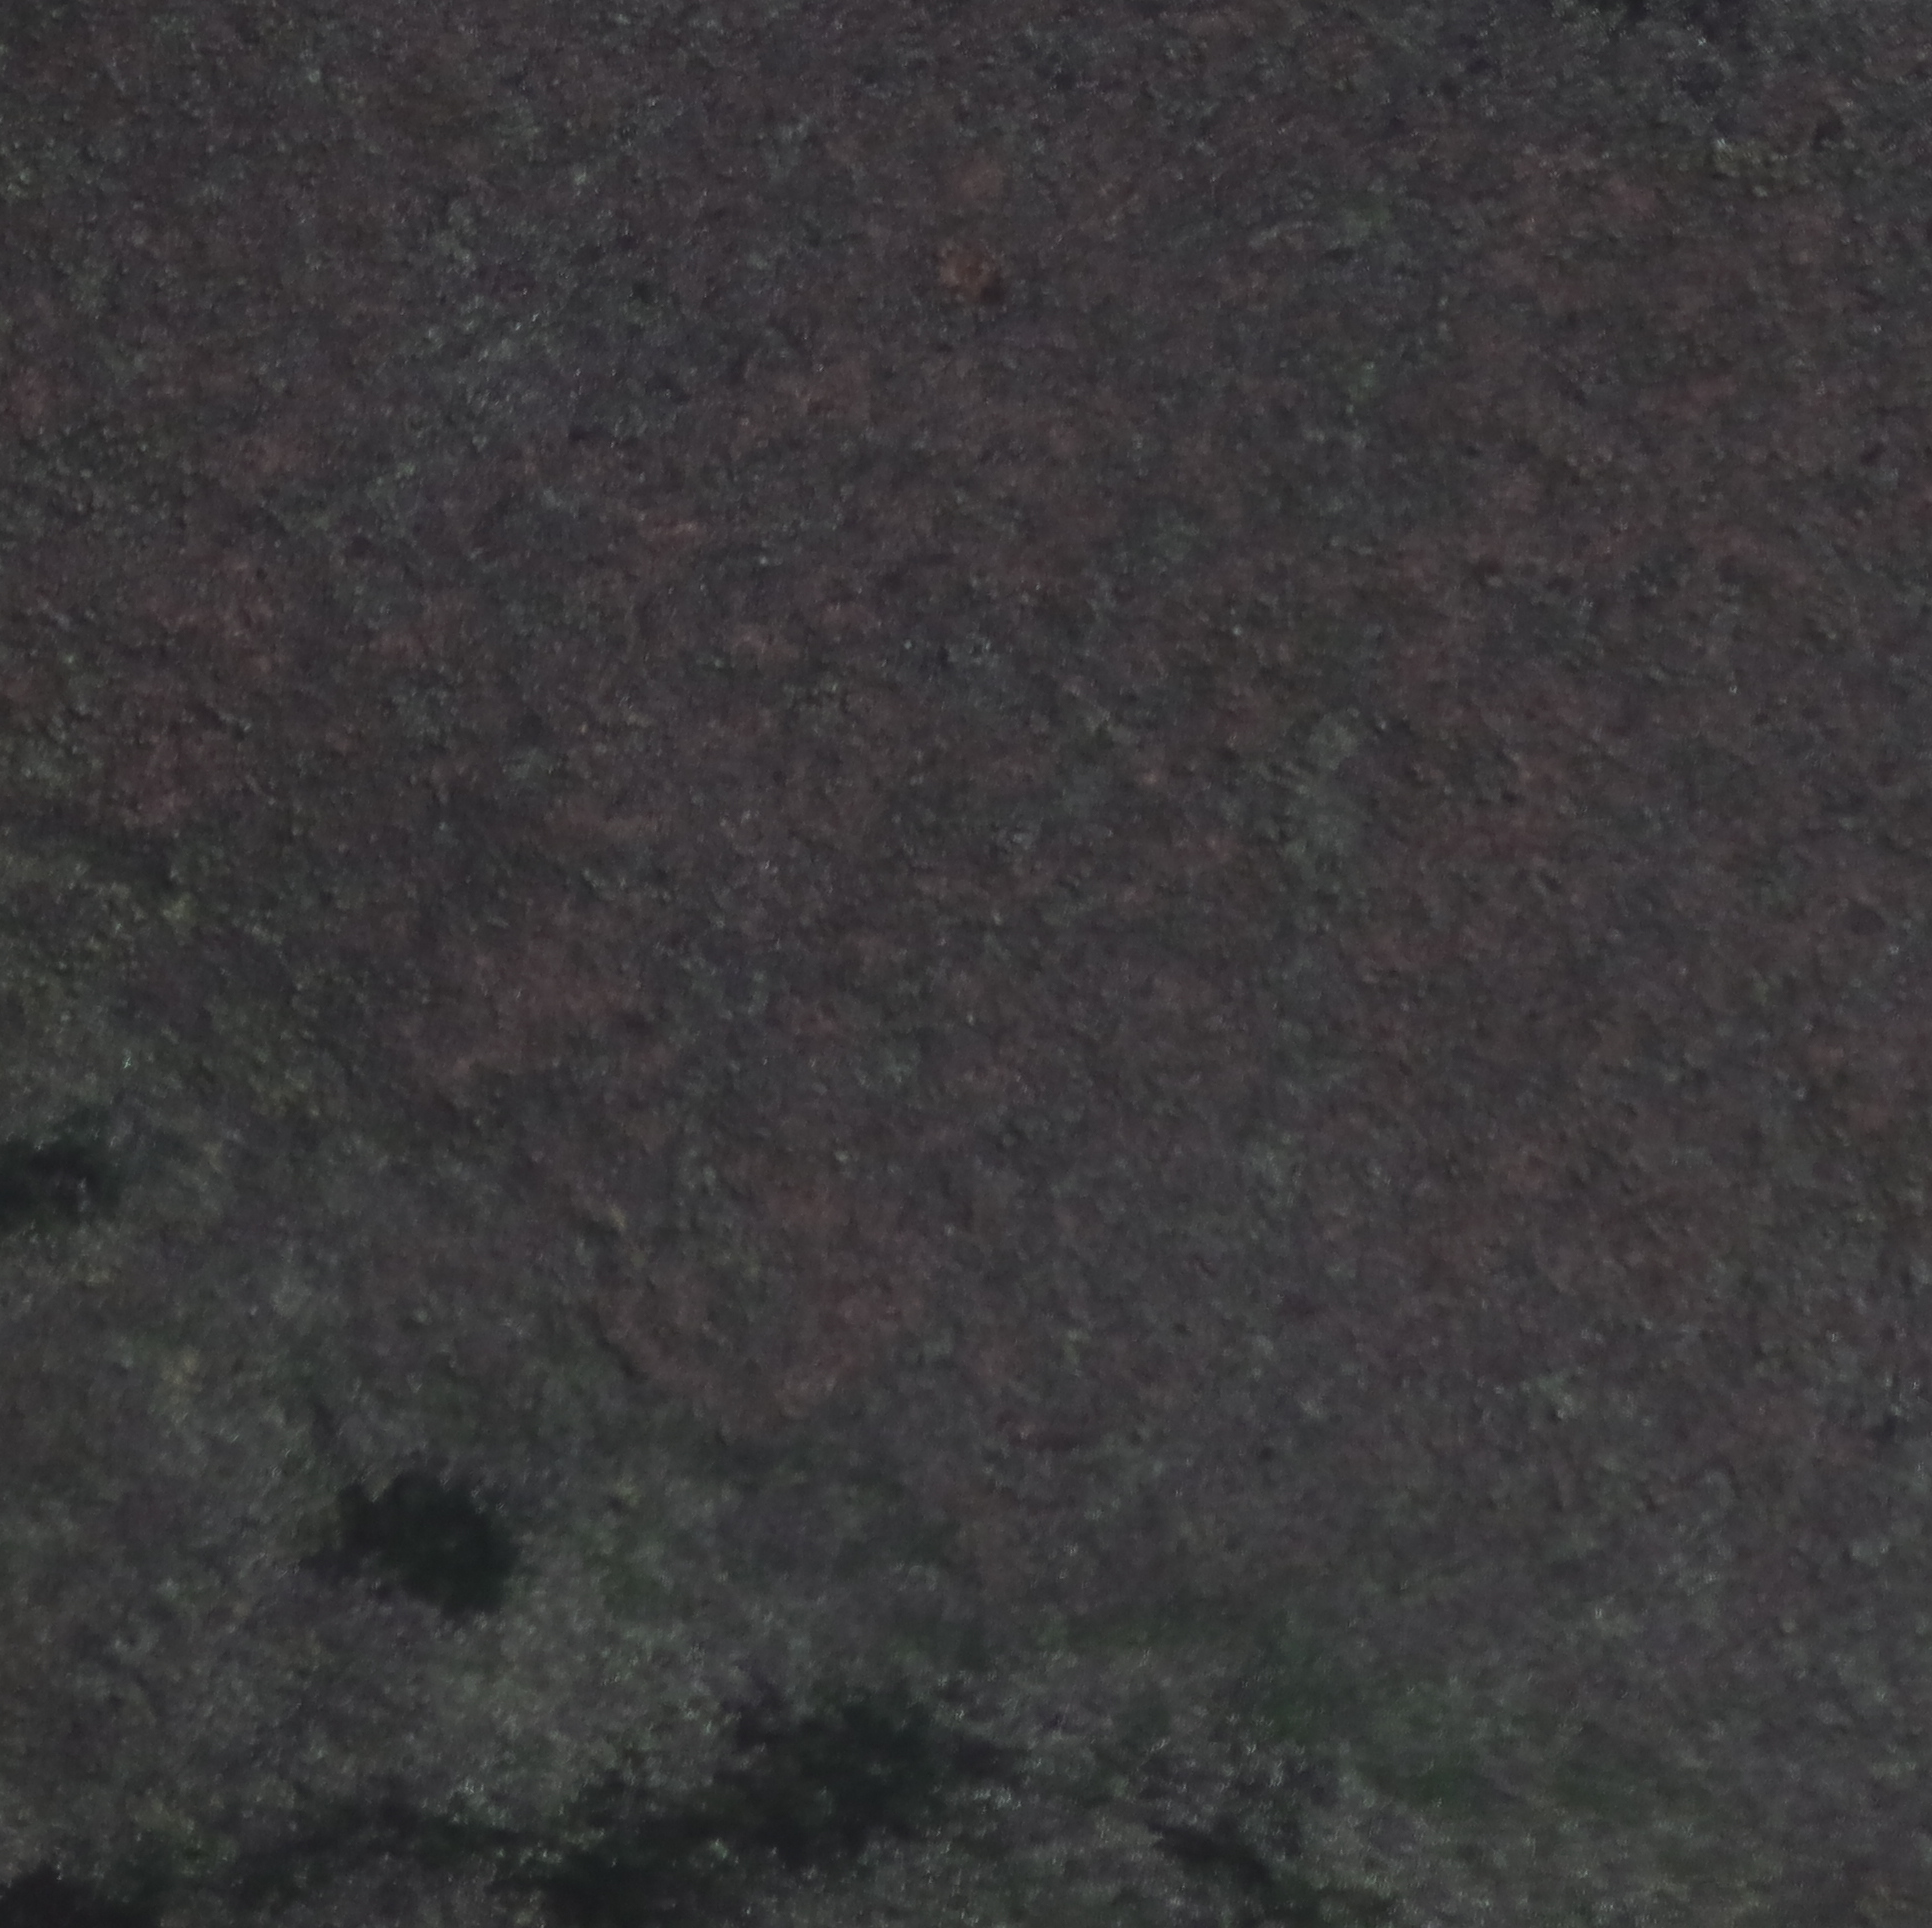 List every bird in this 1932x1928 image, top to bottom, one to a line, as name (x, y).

None